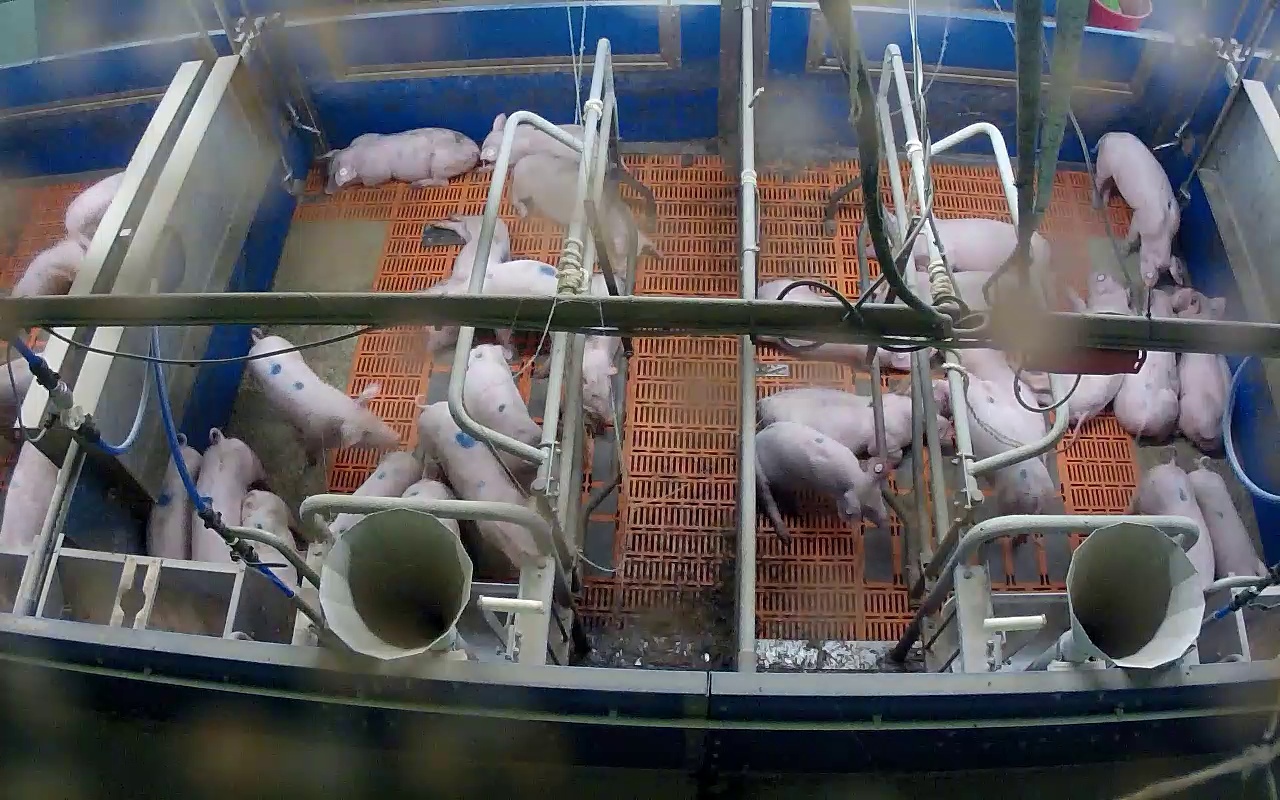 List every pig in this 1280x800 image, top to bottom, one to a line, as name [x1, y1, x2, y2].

pig [479, 109, 601, 178]
pig [314, 128, 482, 196]
pig [1089, 129, 1188, 287]
pig [511, 150, 655, 280]
pig [62, 169, 129, 241]
pig [864, 204, 1059, 311]
pig [420, 213, 513, 297]
pig [9, 236, 88, 296]
pig [425, 259, 561, 352]
pig [873, 270, 1049, 312]
pig [1006, 270, 1137, 443]
pig [581, 275, 627, 426]
pig [755, 280, 939, 373]
pig [1114, 285, 1193, 448]
pig [1172, 285, 1235, 455]
pig [244, 327, 402, 467]
pig [959, 338, 1048, 465]
pig [463, 342, 544, 495]
pig [1, 352, 46, 408]
pig [948, 370, 1064, 514]
pig [757, 379, 955, 469]
pig [414, 395, 541, 571]
pig [752, 422, 891, 545]
pig [191, 426, 268, 561]
pig [146, 433, 205, 562]
pig [1, 441, 60, 546]
pig [328, 451, 440, 542]
pig [1131, 453, 1217, 590]
pig [1187, 456, 1272, 578]
pig [401, 463, 462, 539]
pig [241, 487, 308, 587]